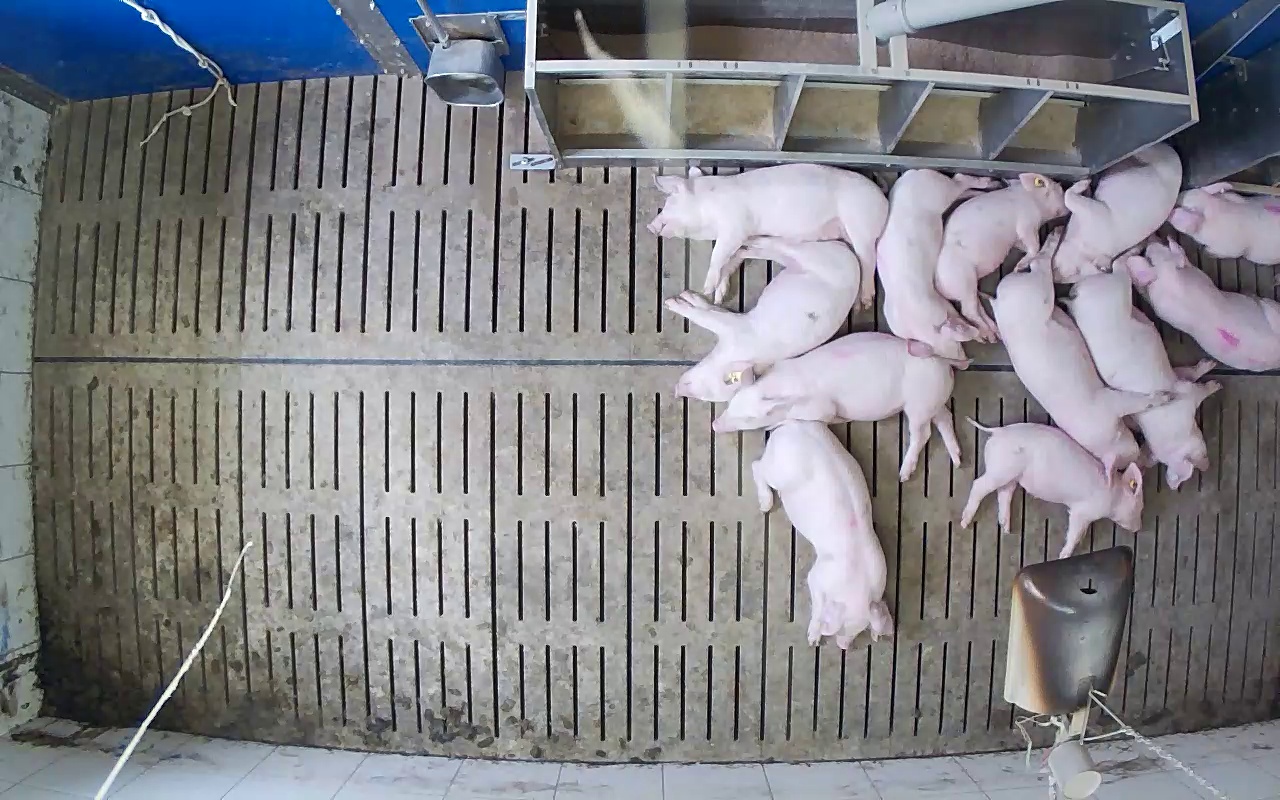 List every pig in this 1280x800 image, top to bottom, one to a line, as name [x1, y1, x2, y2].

pig [1052, 142, 1181, 282]
pig [644, 164, 890, 315]
pig [876, 167, 1003, 371]
pig [935, 173, 1072, 347]
pig [1164, 179, 1279, 268]
pig [973, 225, 1179, 491]
pig [1127, 233, 1279, 373]
pig [666, 236, 863, 403]
pig [1056, 242, 1226, 492]
pig [706, 331, 974, 483]
pig [961, 411, 1145, 560]
pig [754, 420, 893, 652]